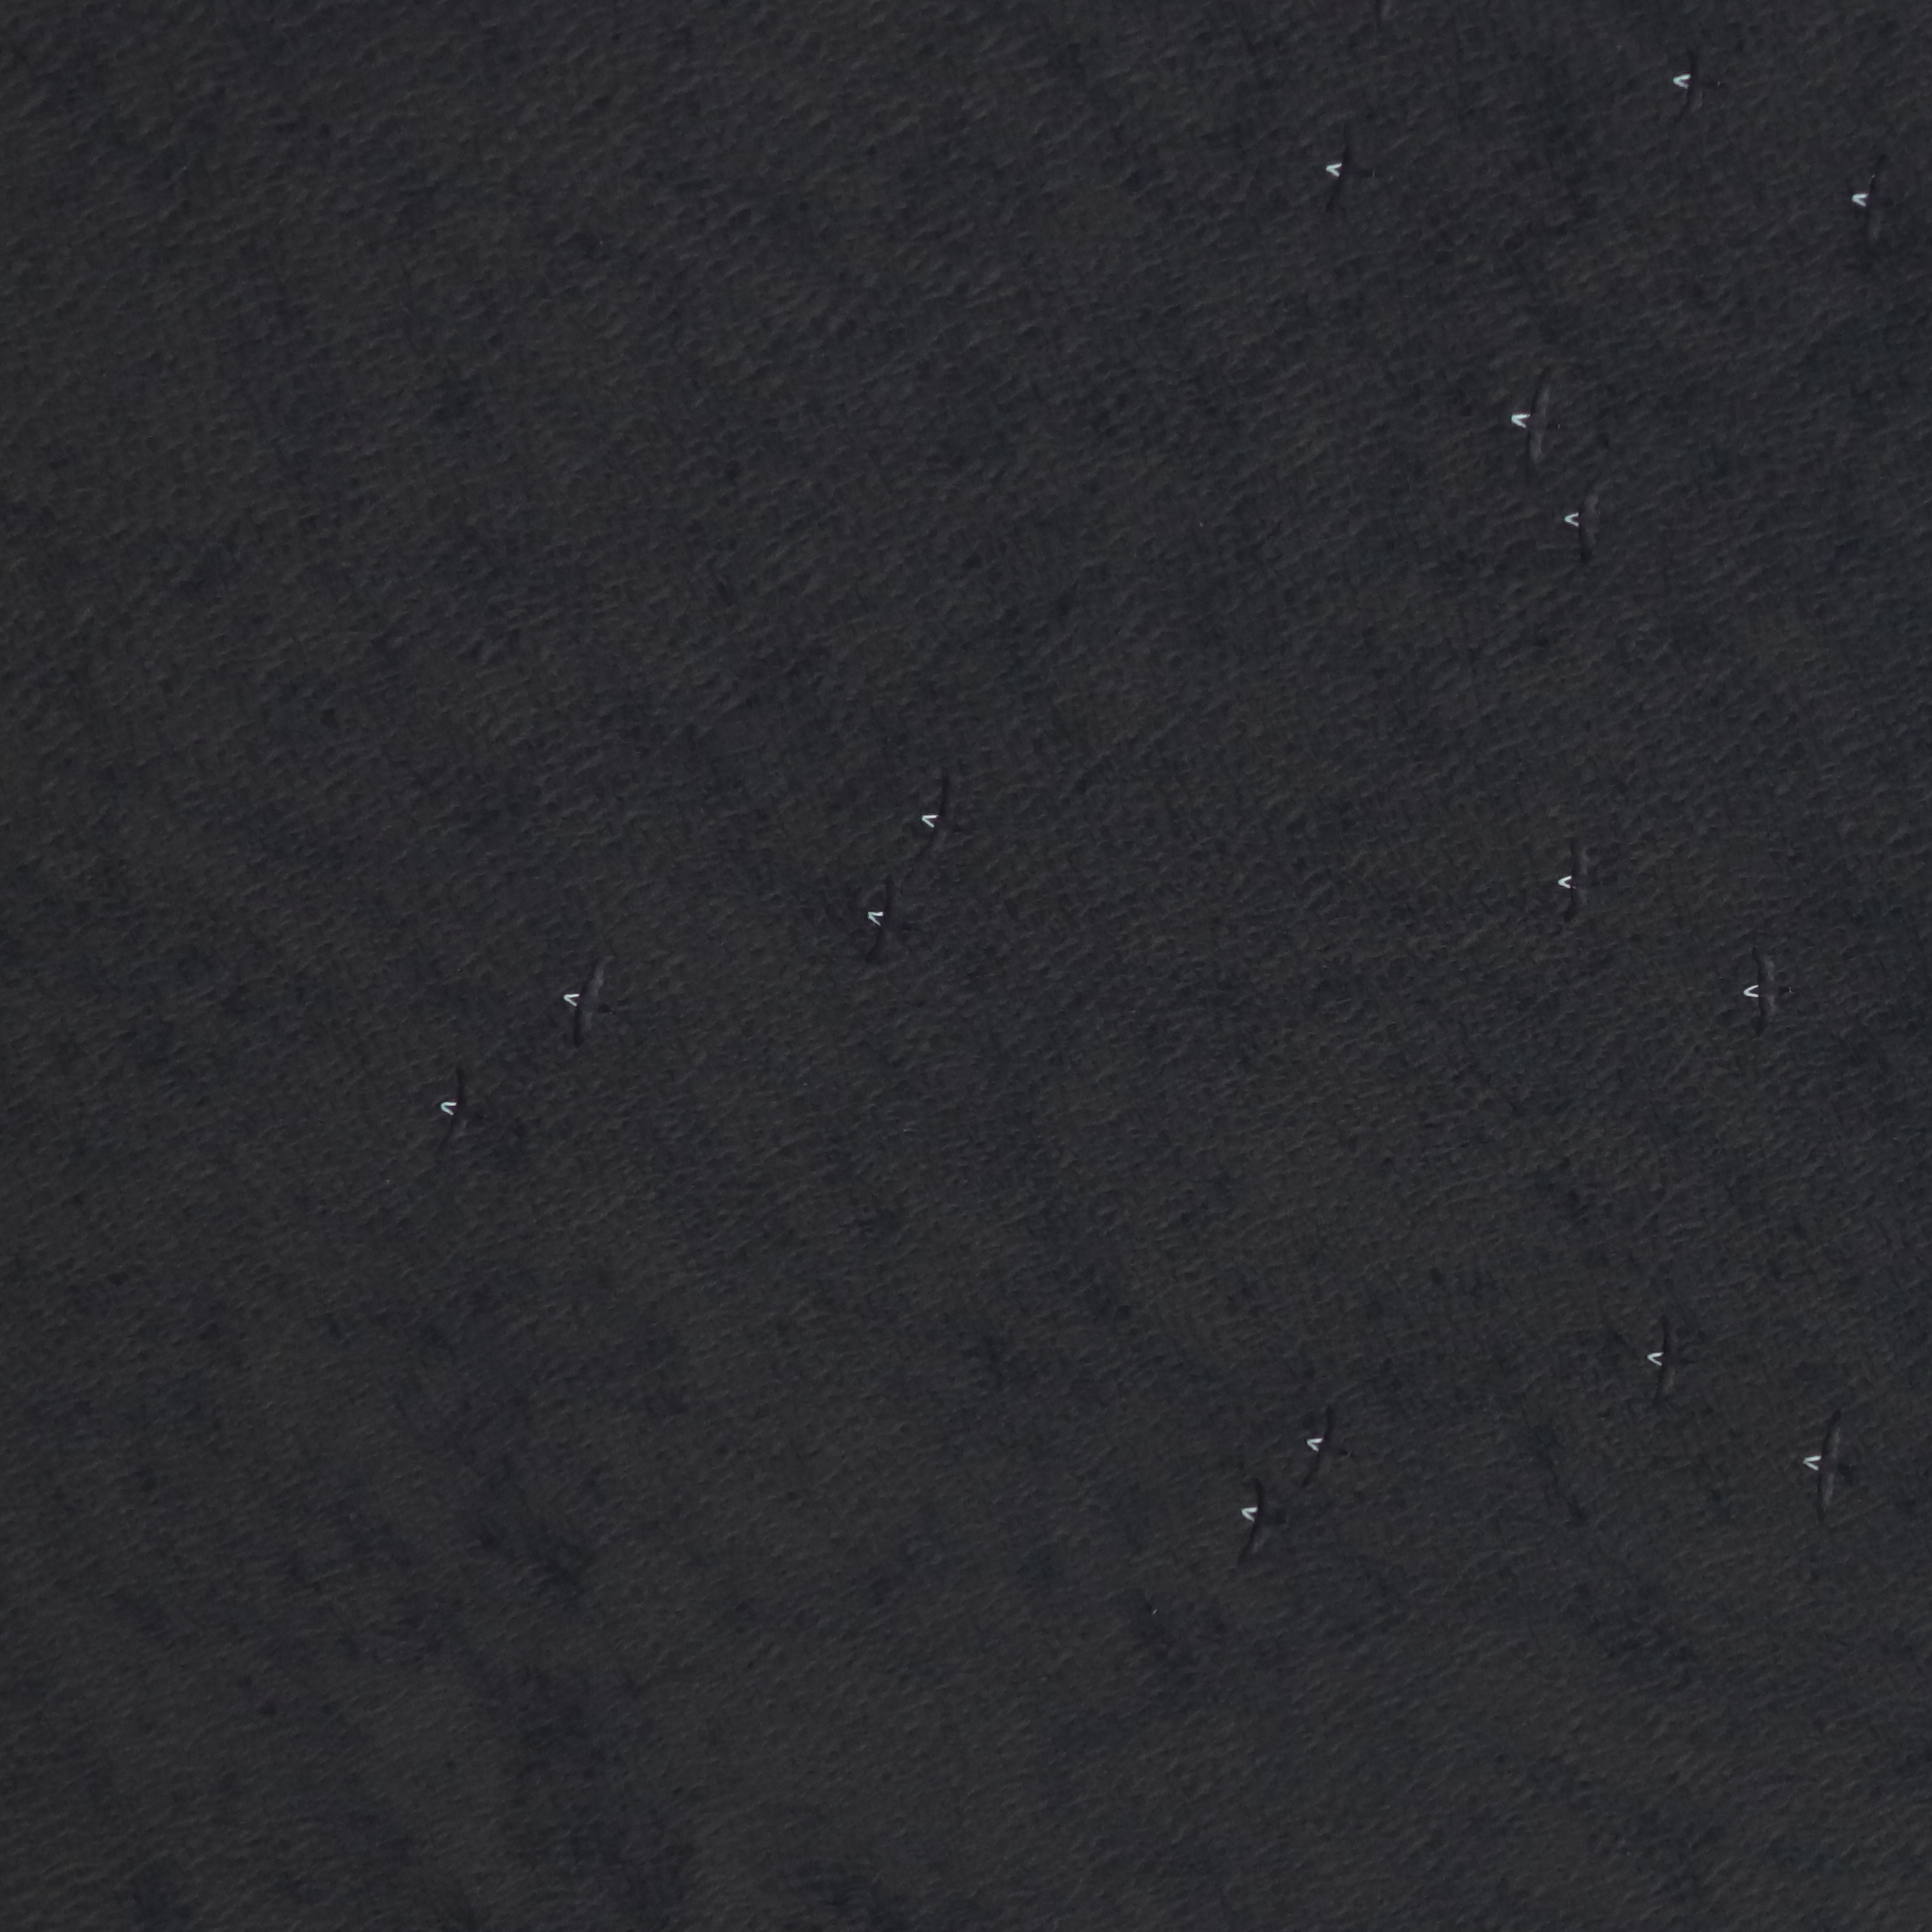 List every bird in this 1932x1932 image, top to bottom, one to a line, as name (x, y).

brant (1697, 84)
brant (1345, 172)
brant (1877, 205)
brant (1534, 423)
brant (1588, 517)
brant (940, 820)
brant (1581, 877)
brant (885, 918)
brant (1771, 989)
brant (587, 999)
brant (466, 1108)
brant (1671, 1356)
brant (1326, 1451)
brant (1830, 1467)
brant (1262, 1520)